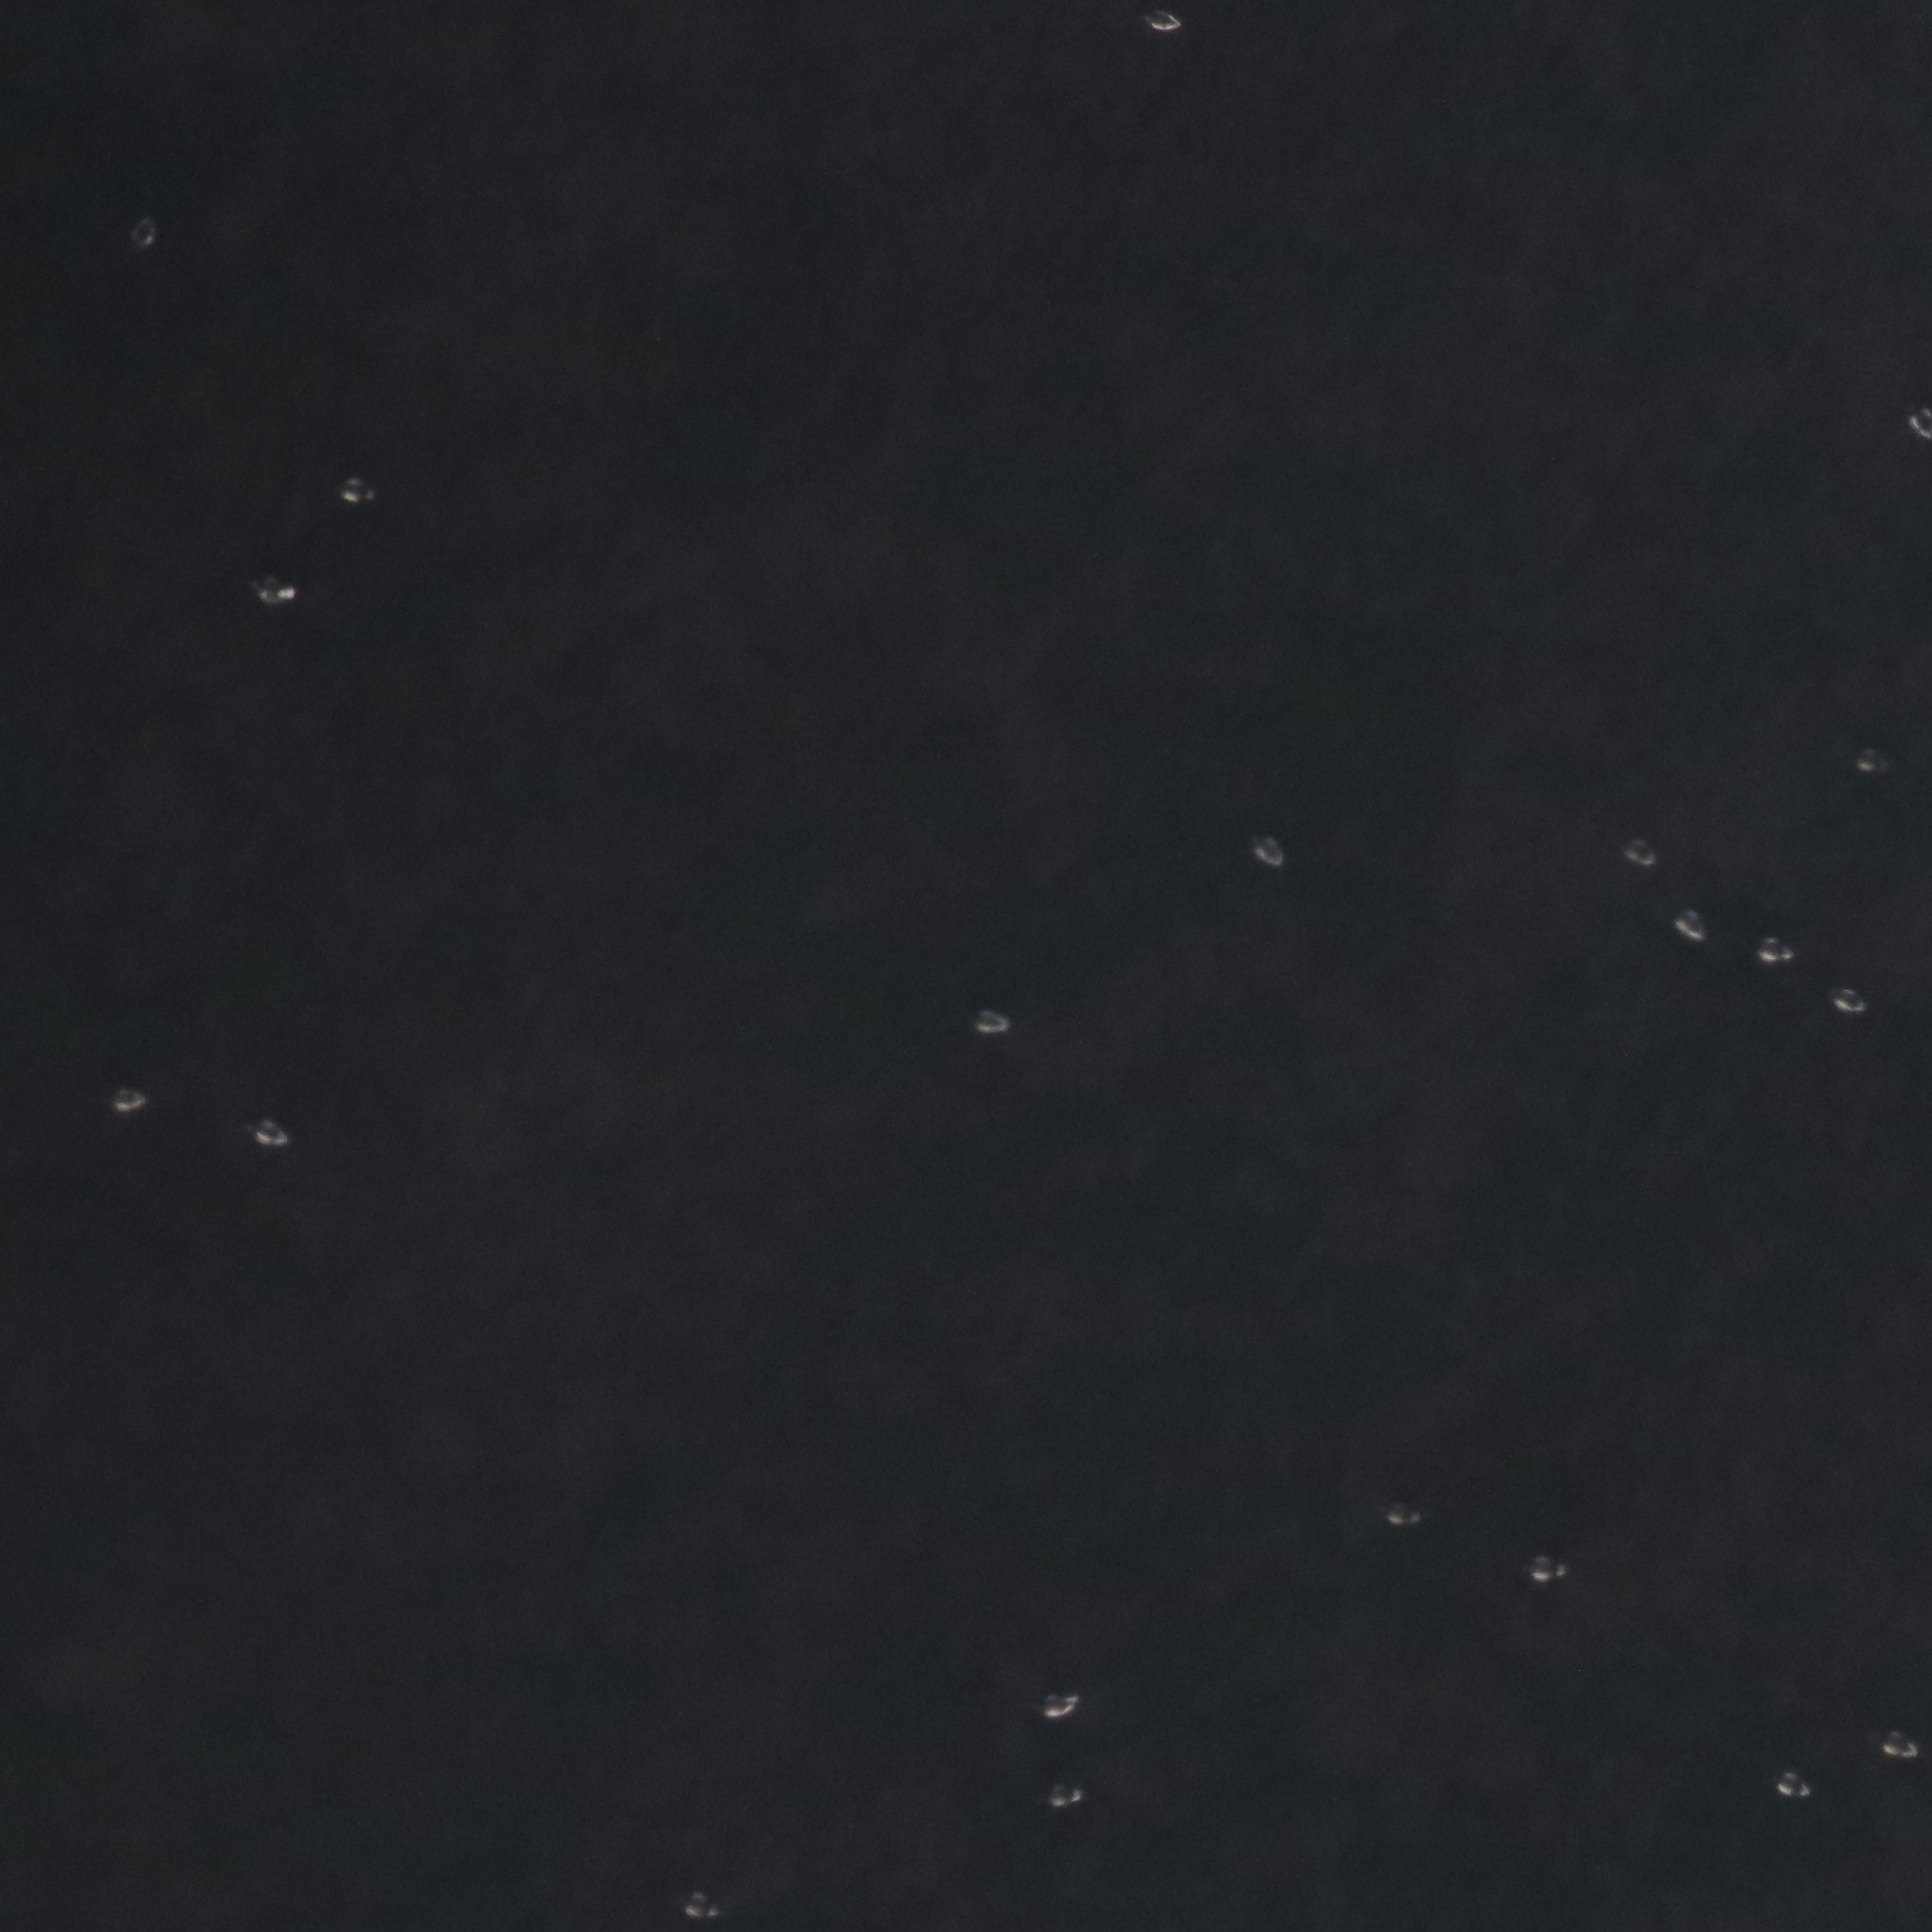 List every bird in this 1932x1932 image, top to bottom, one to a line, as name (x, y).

brant (1163, 21)
brant (144, 233)
brant (1925, 424)
brant (357, 492)
brant (271, 591)
brant (1870, 756)
brant (1263, 845)
brant (1641, 849)
brant (1686, 925)
brant (1773, 951)
brant (1845, 997)
brant (994, 1021)
brant (131, 1102)
brant (270, 1131)
brant (1399, 1513)
brant (1546, 1568)
brant (1059, 1706)
brant (1898, 1744)
brant (1796, 1786)
brant (1062, 1796)
brant (702, 1903)